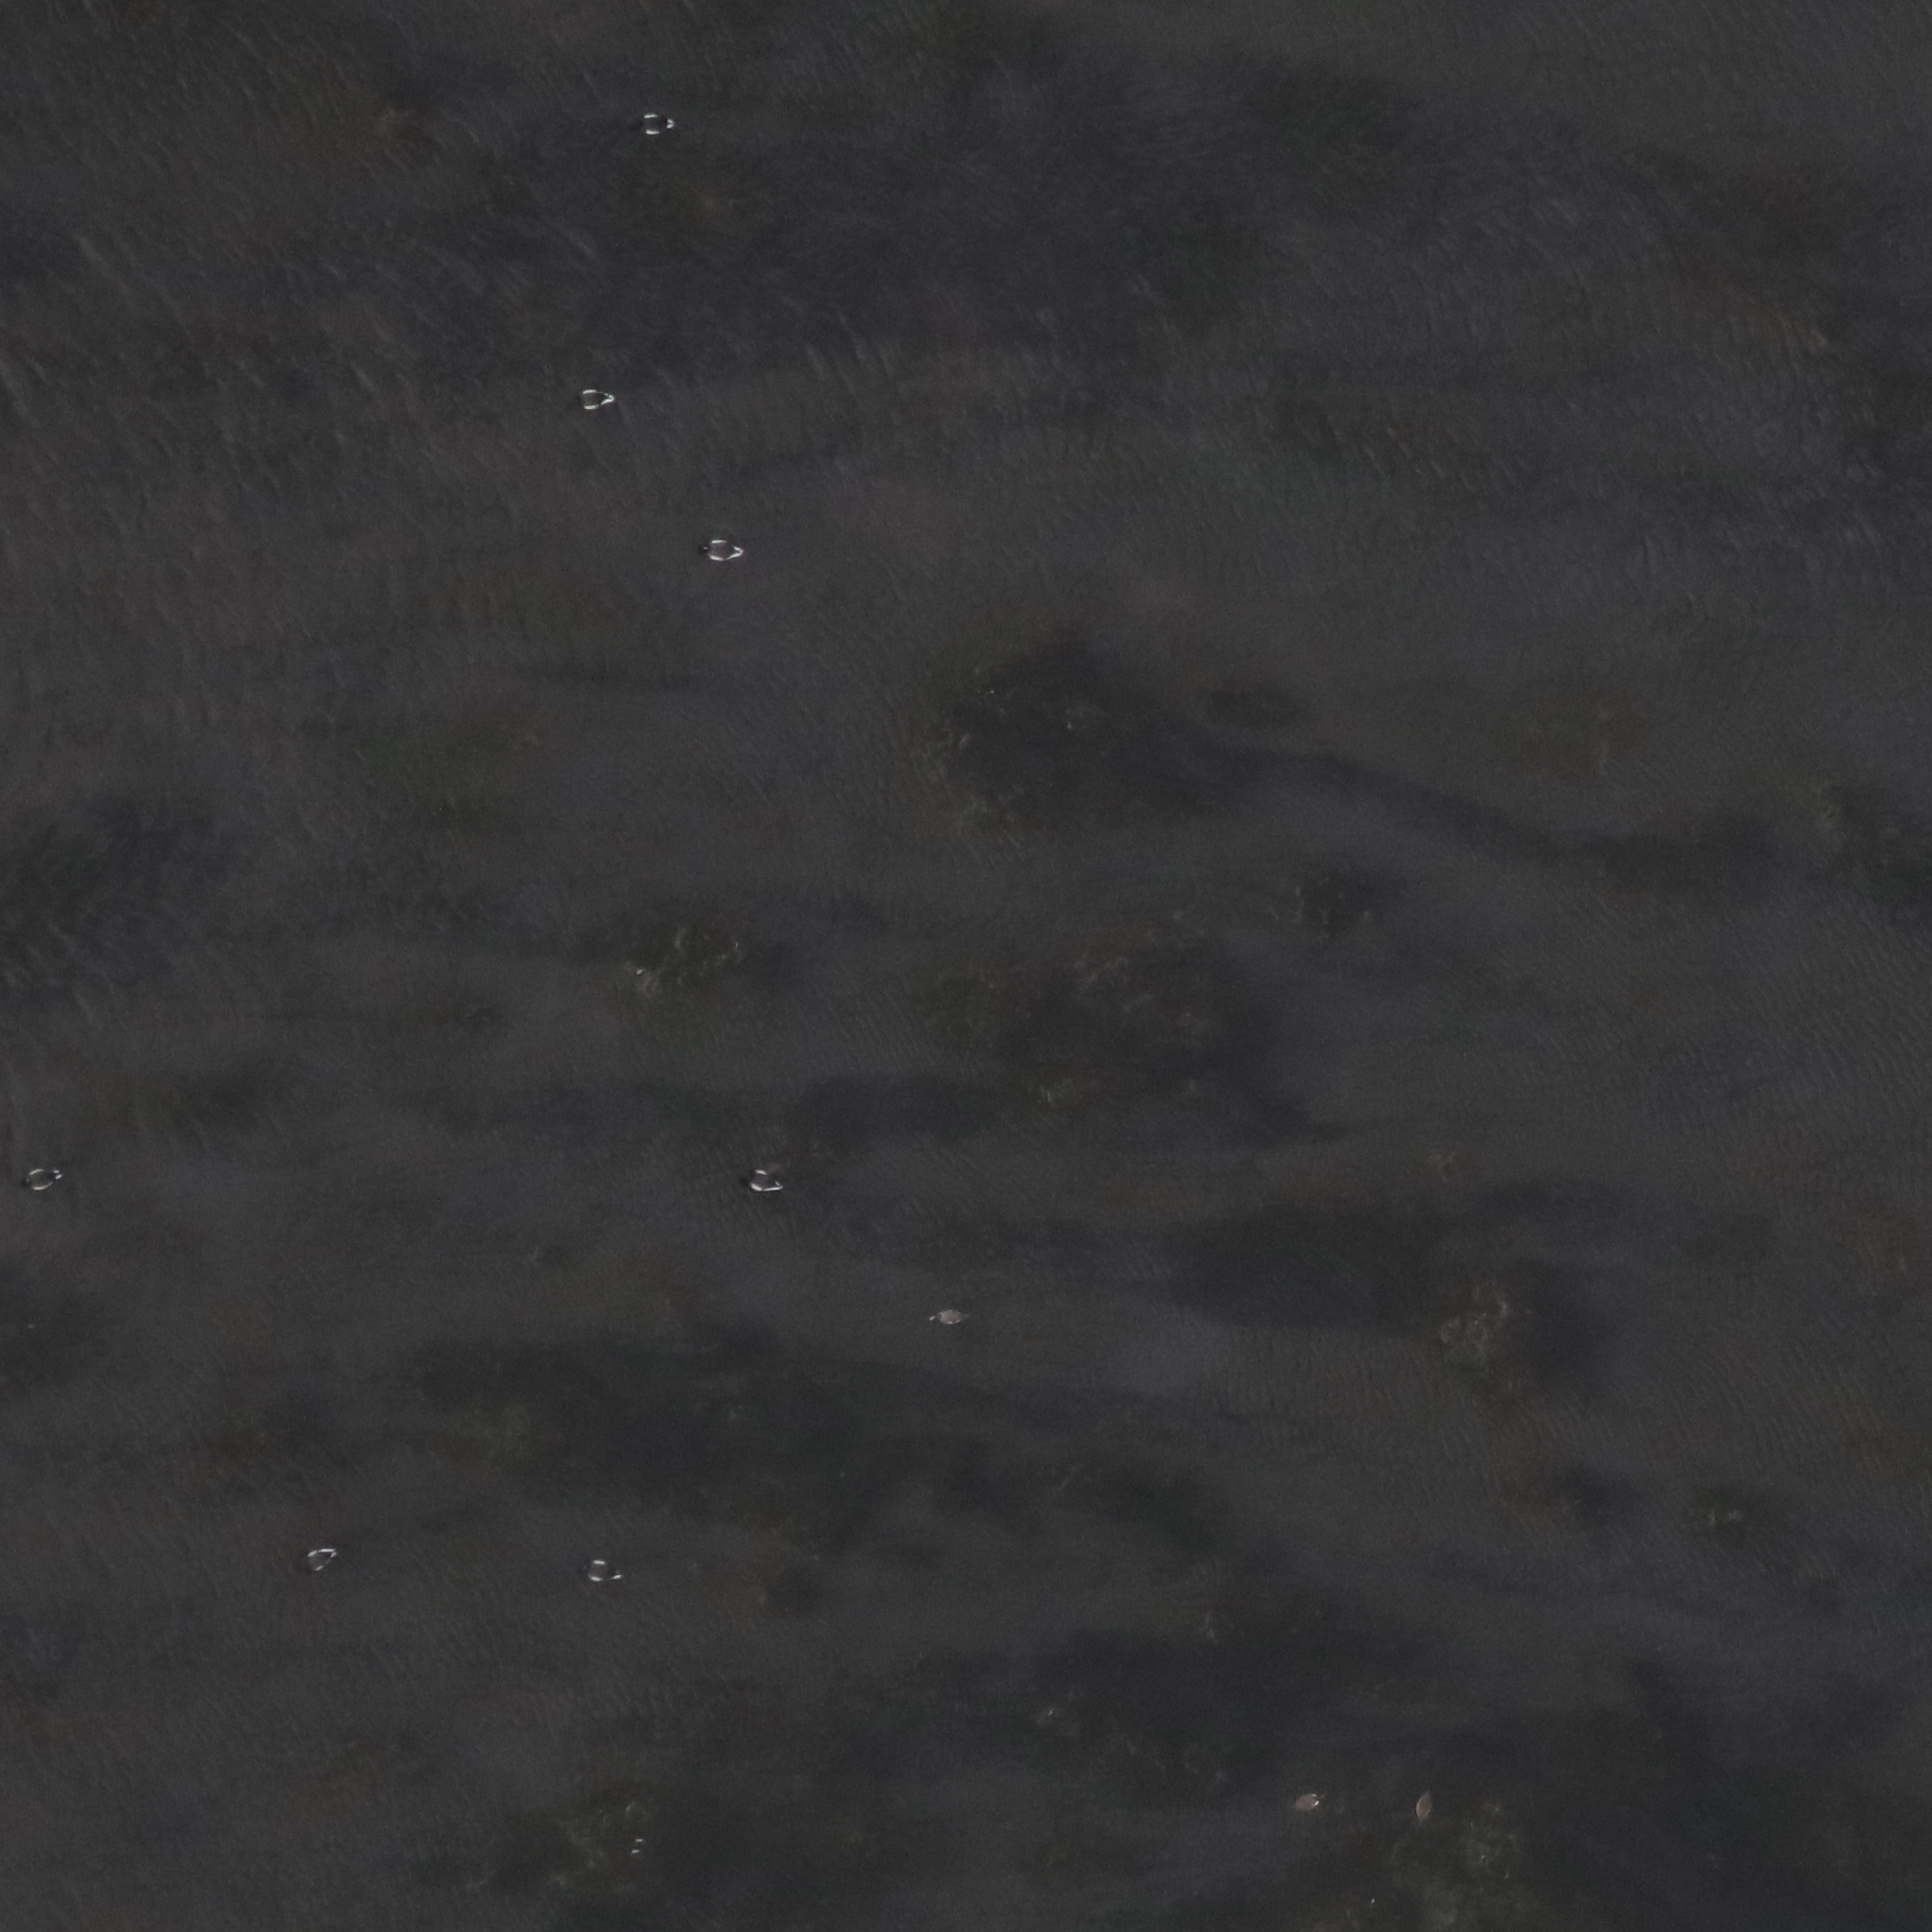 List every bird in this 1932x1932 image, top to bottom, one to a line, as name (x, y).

brant (654, 123)
brant (593, 400)
brant (722, 551)
brant (39, 1178)
brant (763, 1178)
brant (944, 1317)
brant (320, 1558)
brant (599, 1570)
Canada goose (1309, 1800)
Canada goose (1425, 1805)